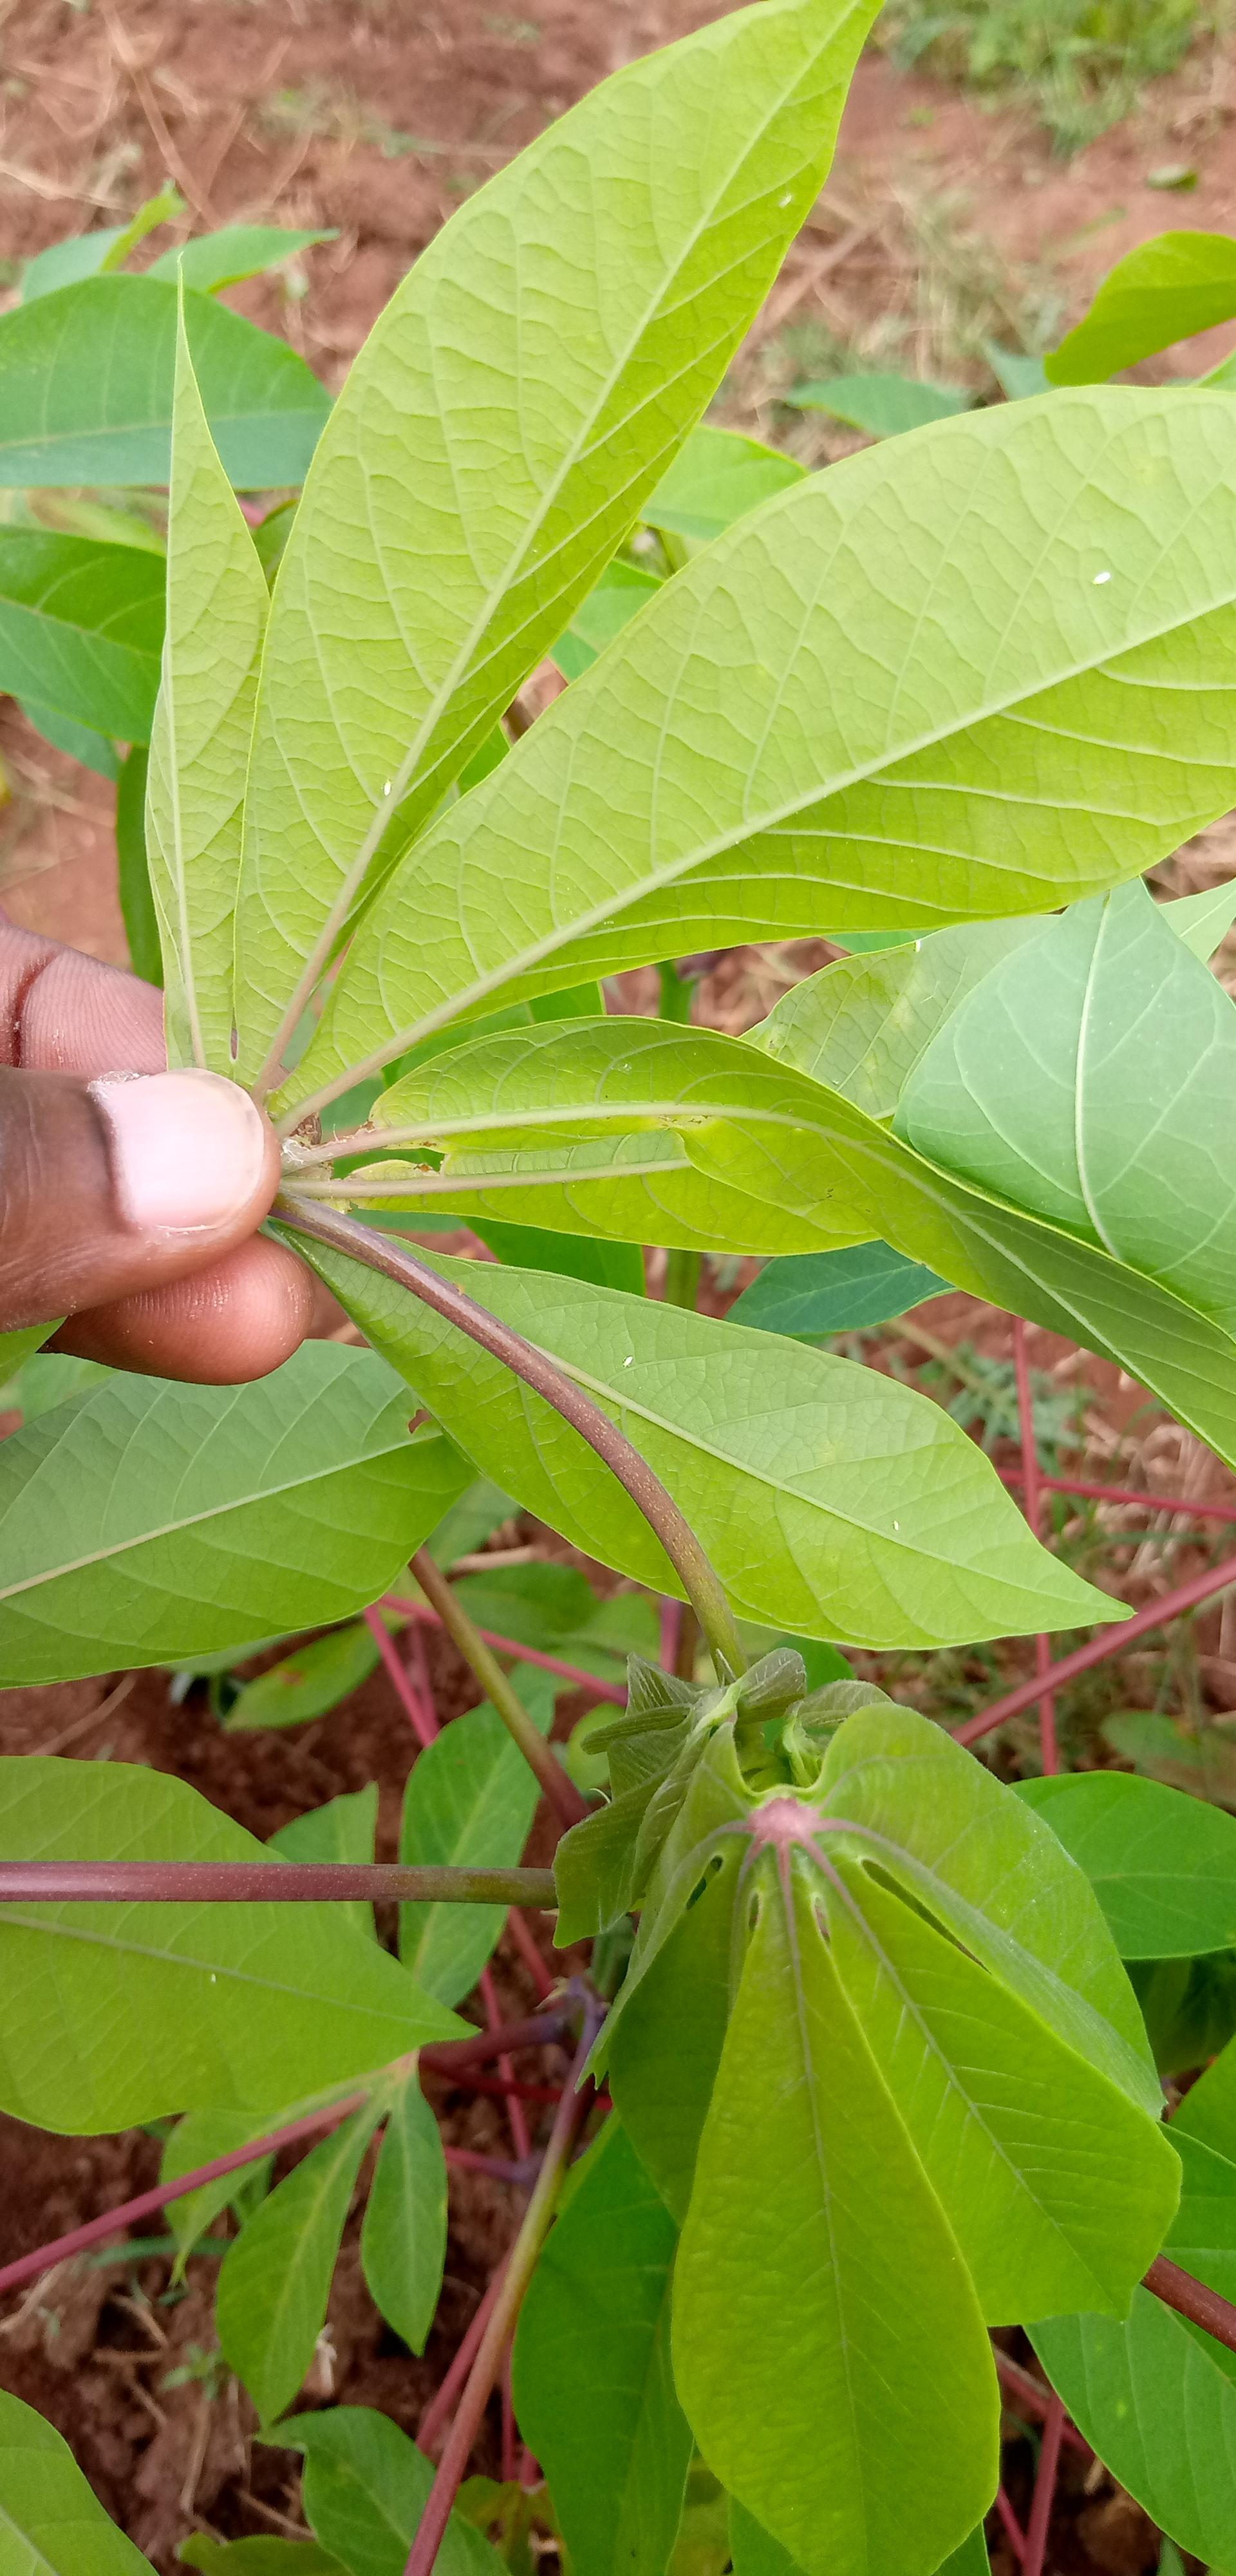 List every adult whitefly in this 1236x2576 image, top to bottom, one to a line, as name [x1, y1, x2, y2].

whitefly [770, 181, 800, 218]
whitefly [1083, 559, 1121, 602]
whitefly [368, 766, 404, 804]
whitefly [613, 1343, 646, 1380]
whitefly [881, 1511, 909, 1542]